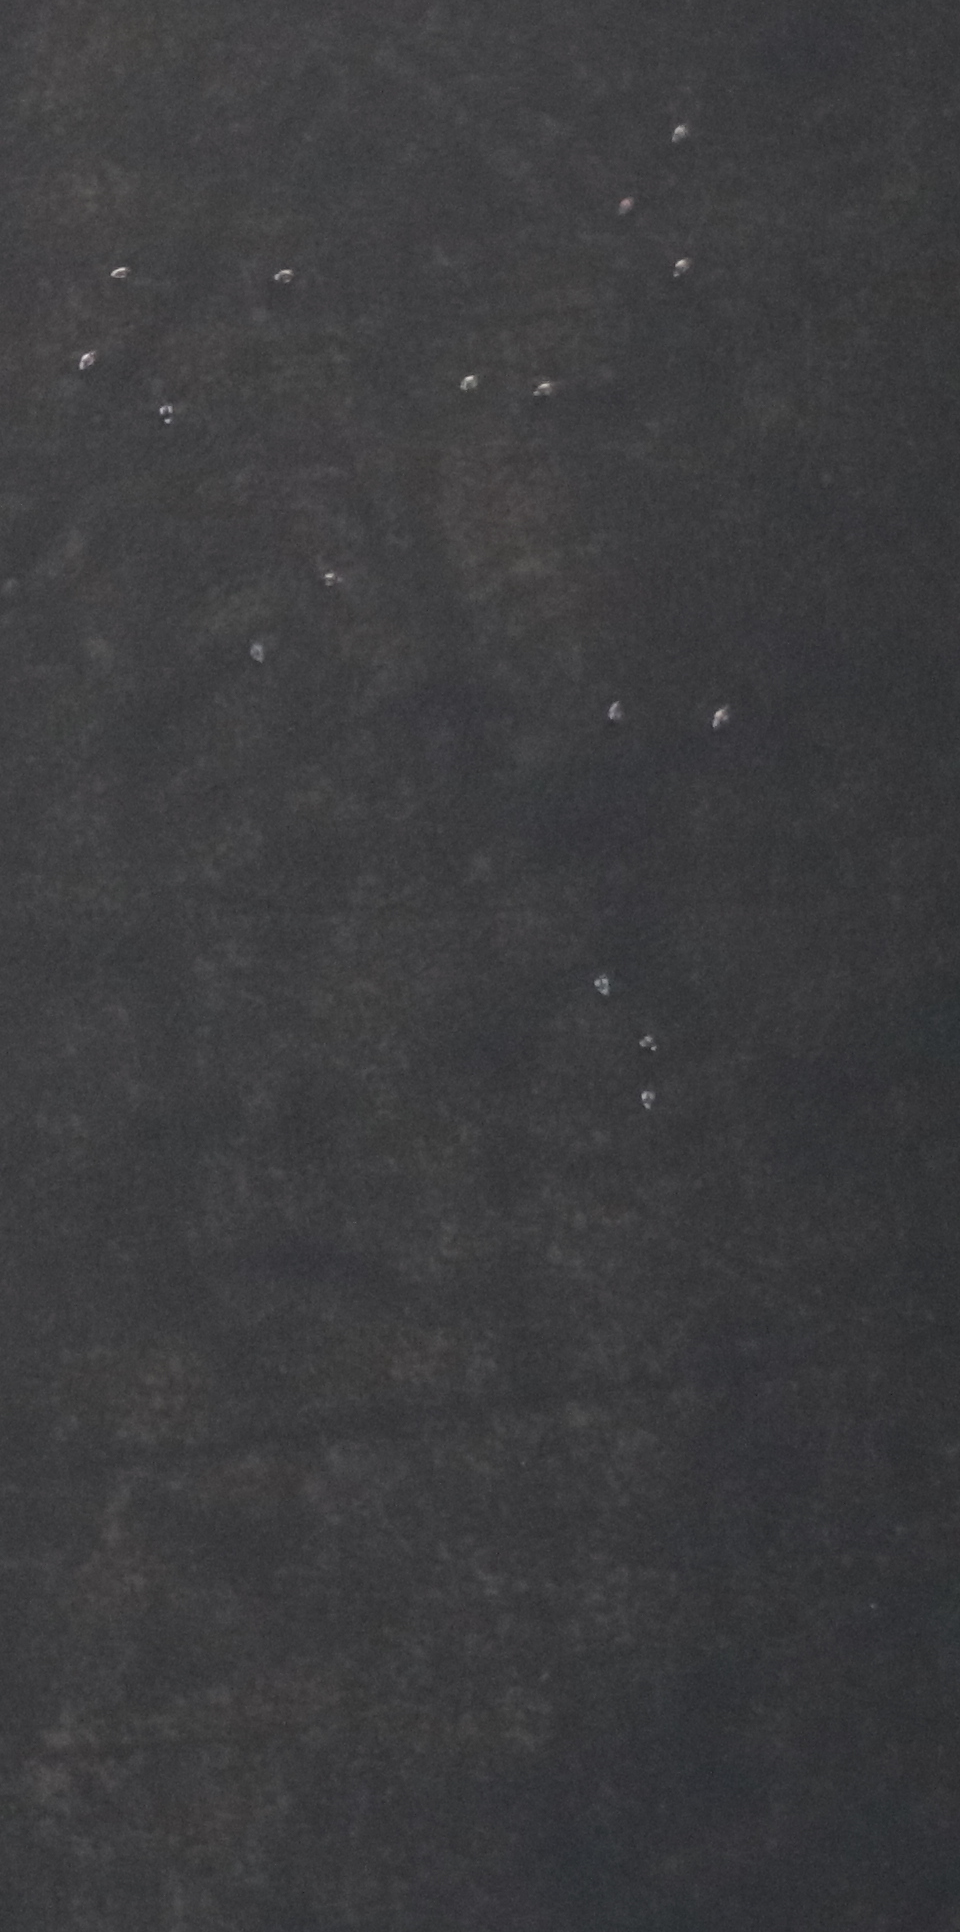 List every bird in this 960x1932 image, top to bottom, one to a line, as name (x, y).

brant (681, 131)
brant (626, 207)
brant (682, 267)
brant (120, 273)
brant (282, 275)
brant (89, 360)
brant (470, 381)
brant (543, 387)
brant (166, 416)
brant (334, 577)
brant (258, 655)
brant (614, 711)
brant (725, 714)
brant (603, 986)
brant (648, 1040)
brant (646, 1098)